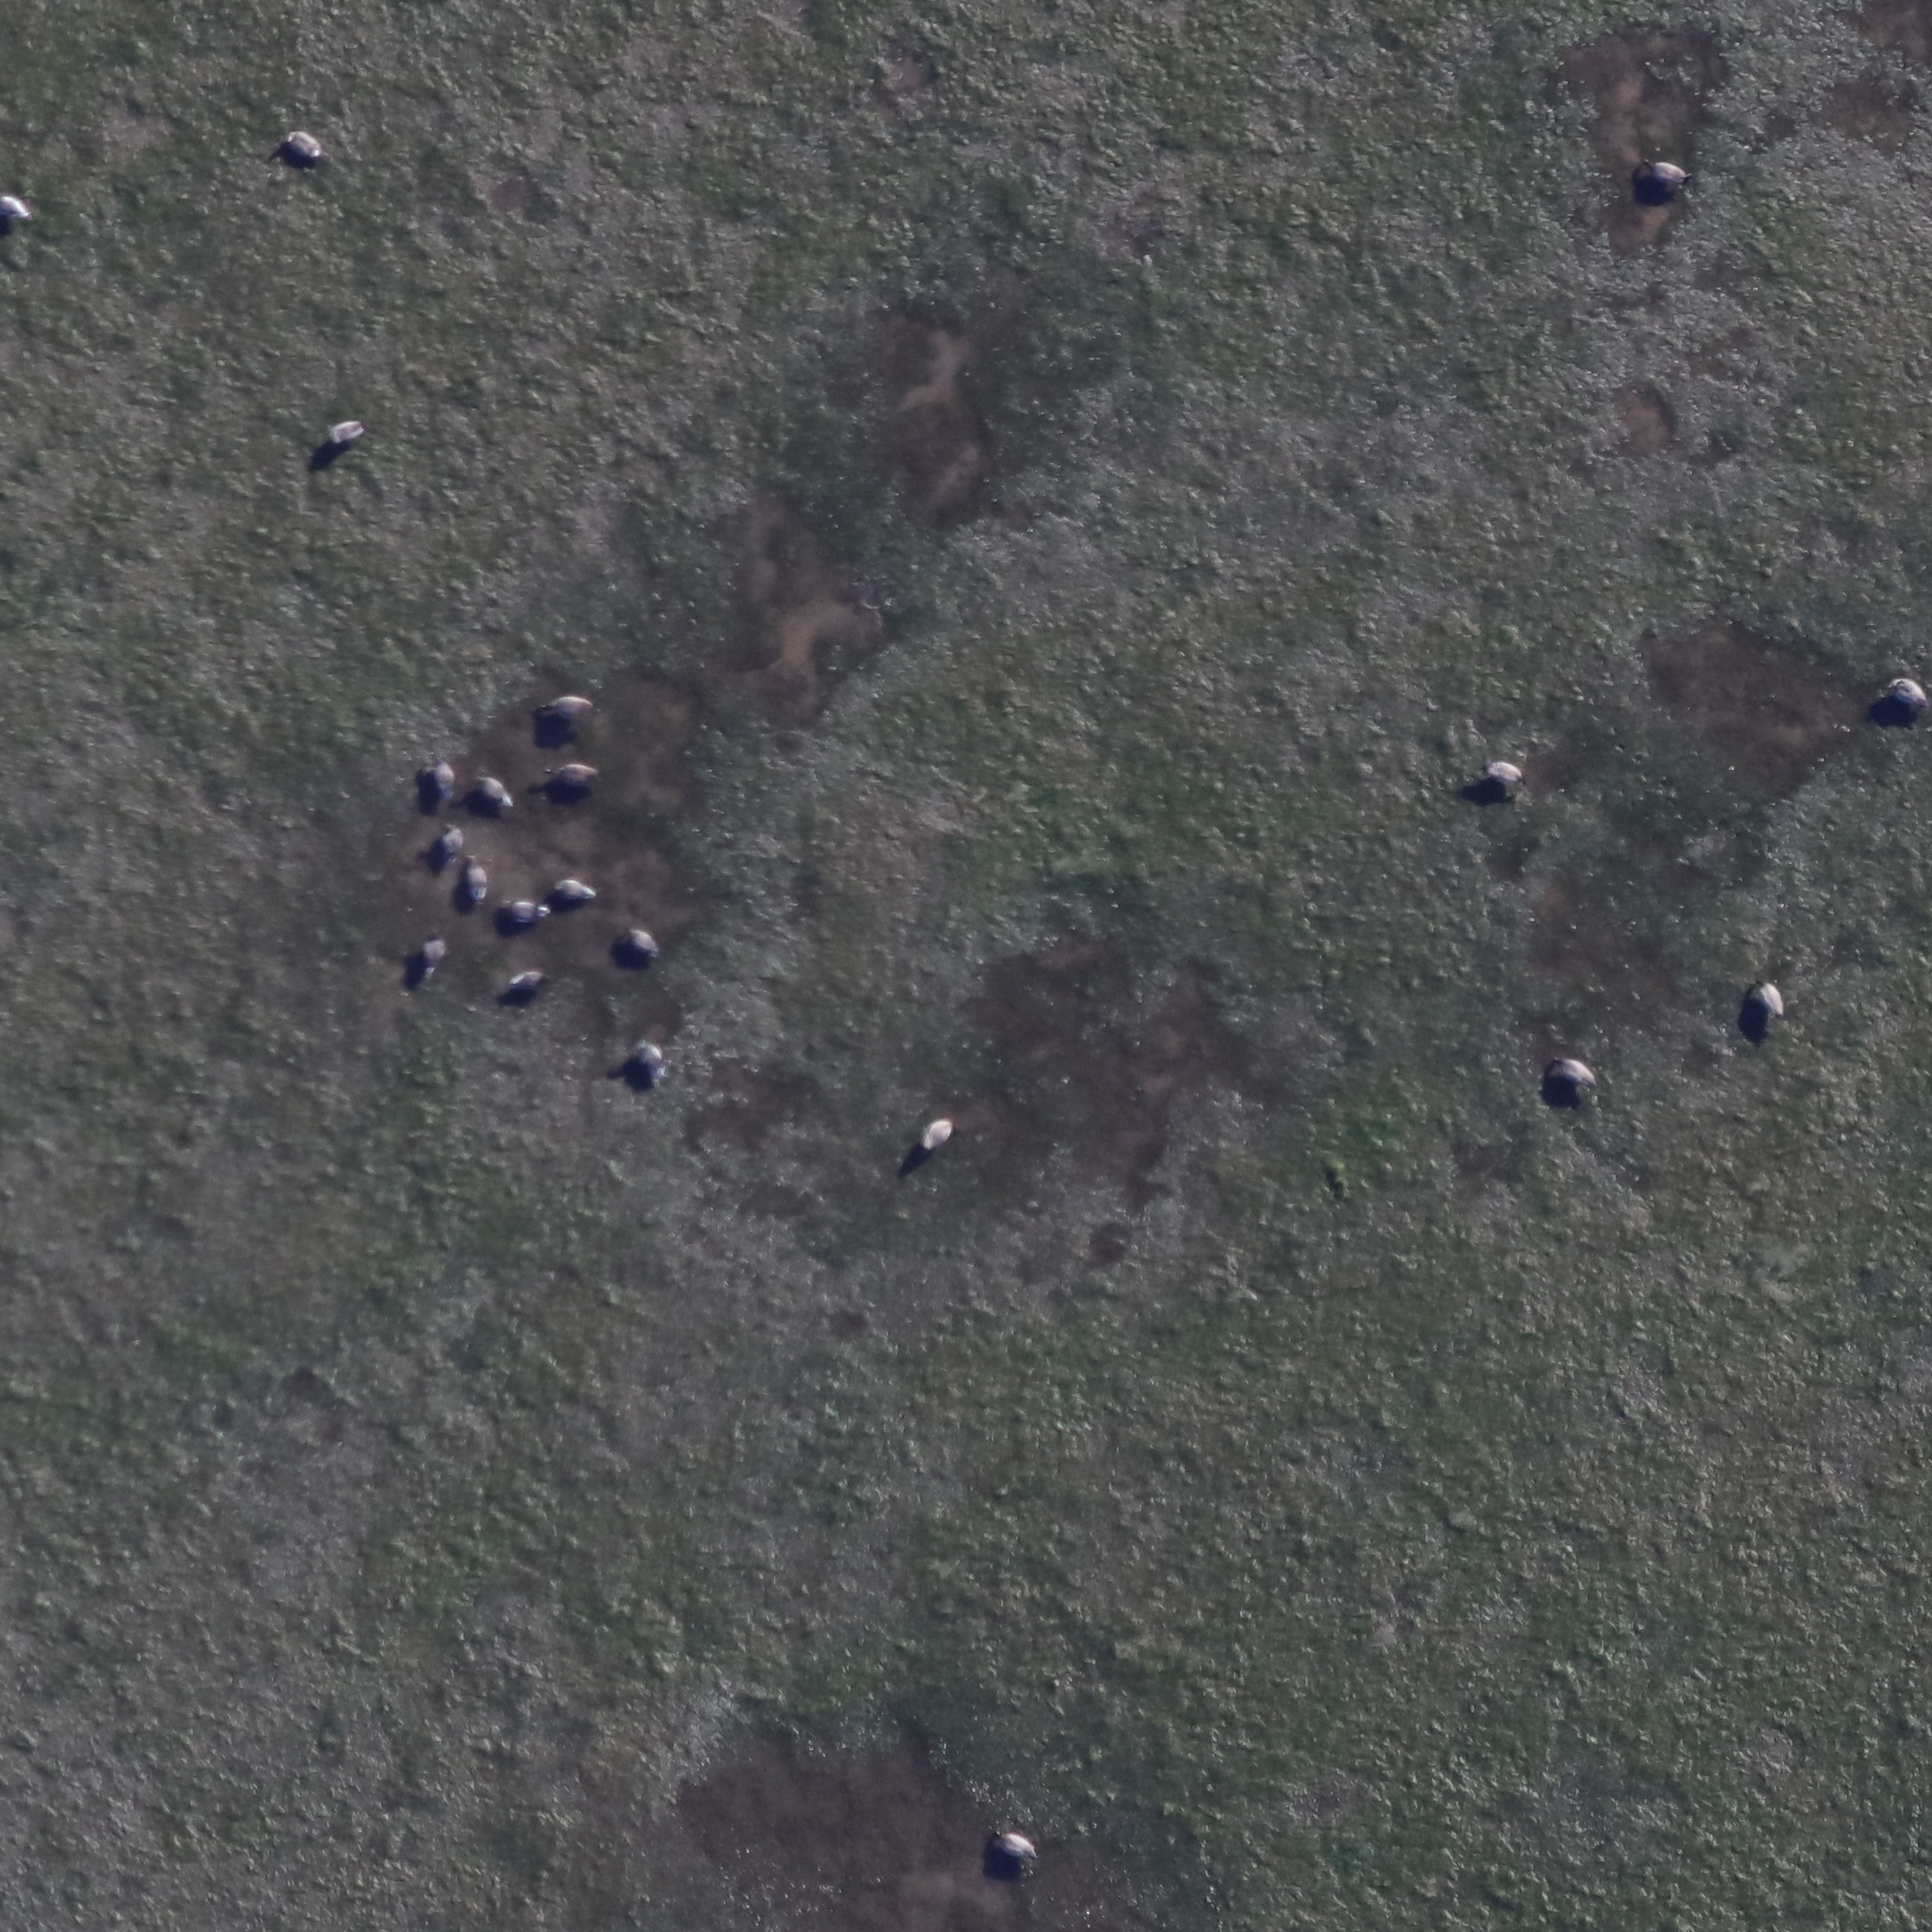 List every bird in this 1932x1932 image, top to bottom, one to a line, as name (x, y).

Canada goose (300, 142)
Canada goose (1670, 173)
brant (12, 206)
Canada goose (345, 431)
Canada goose (1907, 691)
Canada goose (572, 706)
Canada goose (1506, 769)
Canada goose (577, 770)
brant (446, 782)
brant (490, 792)
brant (453, 844)
brant (480, 881)
brant (574, 887)
brant (525, 911)
brant (639, 940)
brant (432, 951)
brant (529, 981)
Canada goose (1771, 998)
brant (653, 1057)
Canada goose (1568, 1073)
Canada goose (936, 1134)
Canada goose (1015, 1847)